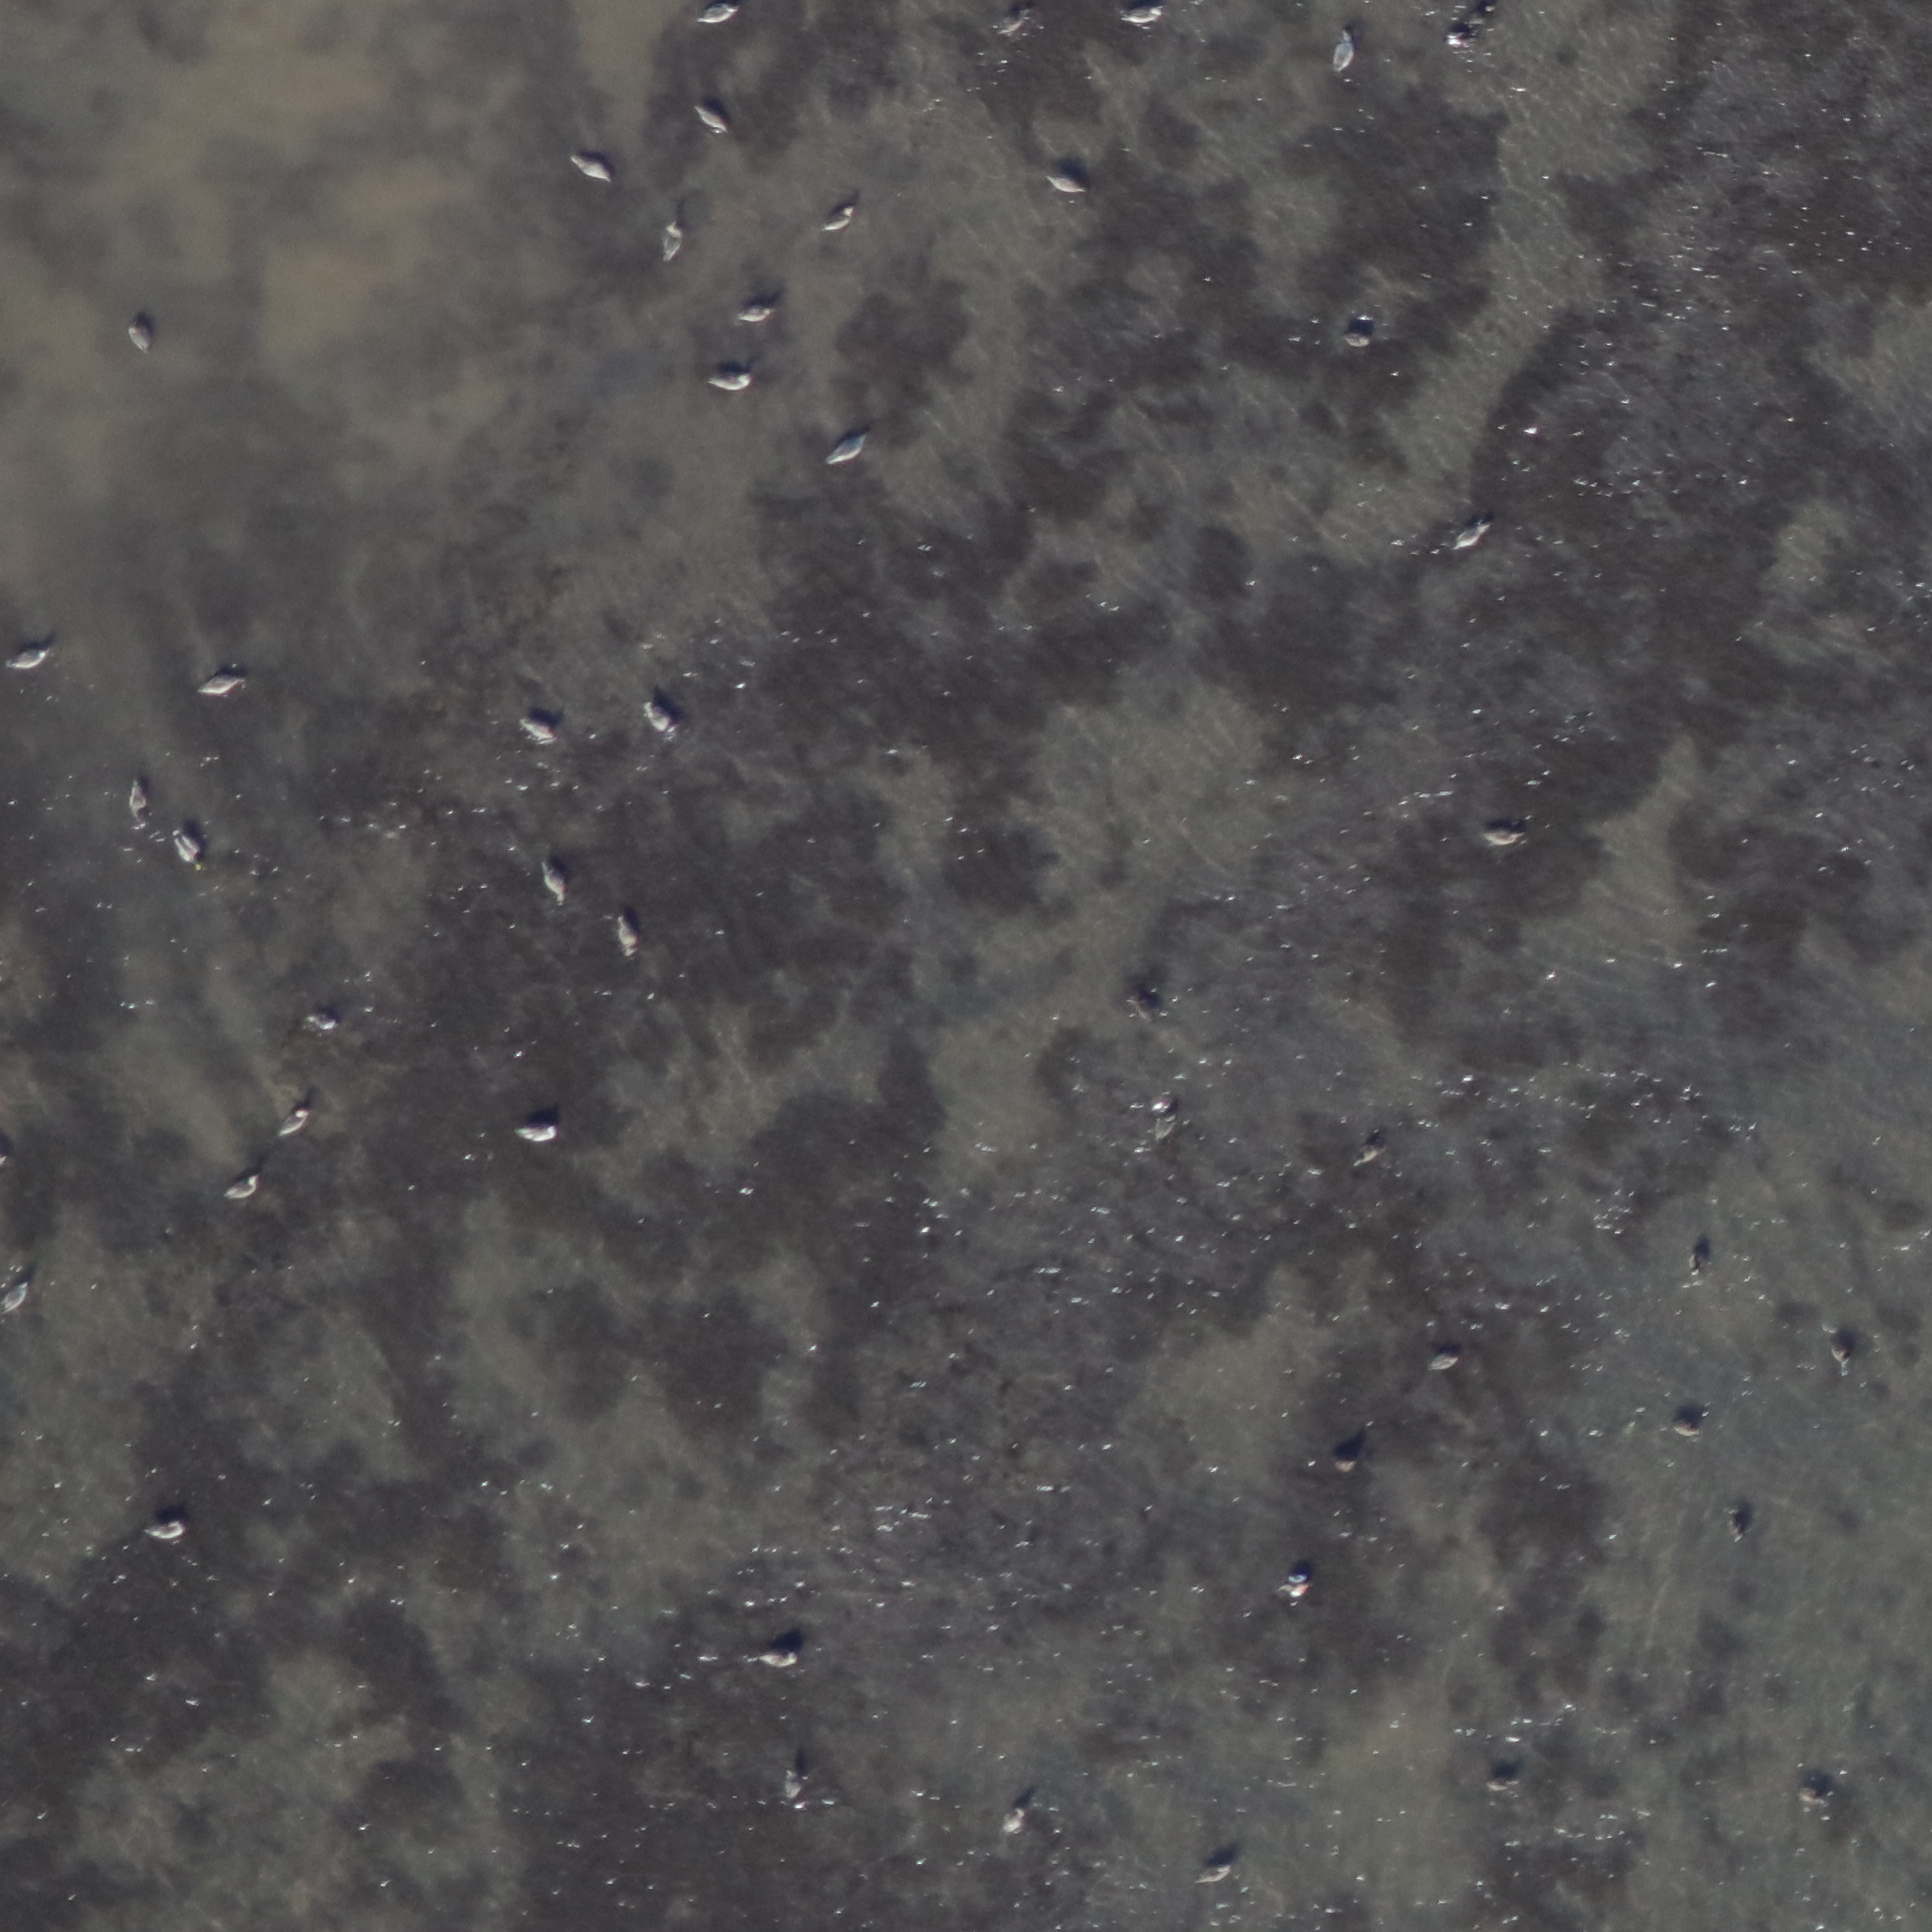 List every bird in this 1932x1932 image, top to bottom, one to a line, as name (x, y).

other bird (1150, 9)
other bird (1481, 13)
other bird (721, 15)
other bird (1017, 23)
other bird (1455, 35)
other bird (1346, 48)
other bird (711, 114)
other bird (598, 166)
other bird (1064, 183)
other bird (836, 222)
other bird (673, 242)
other bird (757, 315)
other bird (143, 339)
other bird (1355, 339)
other bird (732, 382)
other bird (849, 447)
other bird (1467, 537)
other bird (34, 655)
other bird (215, 681)
other bird (658, 718)
other bird (542, 728)
other bird (137, 798)
other bird (1504, 833)
other bird (188, 842)
other bird (555, 883)
other bird (627, 942)
other bird (1144, 1003)
other bird (324, 1020)
other bird (1160, 1105)
other bird (293, 1125)
other bird (537, 1131)
other bird (1365, 1154)
other bird (236, 1186)
other bird (1692, 1263)
other bird (10, 1297)
other bird (1843, 1355)
other bird (1438, 1361)
other bird (1687, 1427)
other bird (1344, 1457)
other bird (176, 1527)
other bird (1737, 1528)
other bird (1295, 1589)
other bird (784, 1655)
other bird (1503, 1780)
other bird (792, 1787)
other bird (1813, 1795)
other bird (1016, 1823)
other bird (1211, 1868)